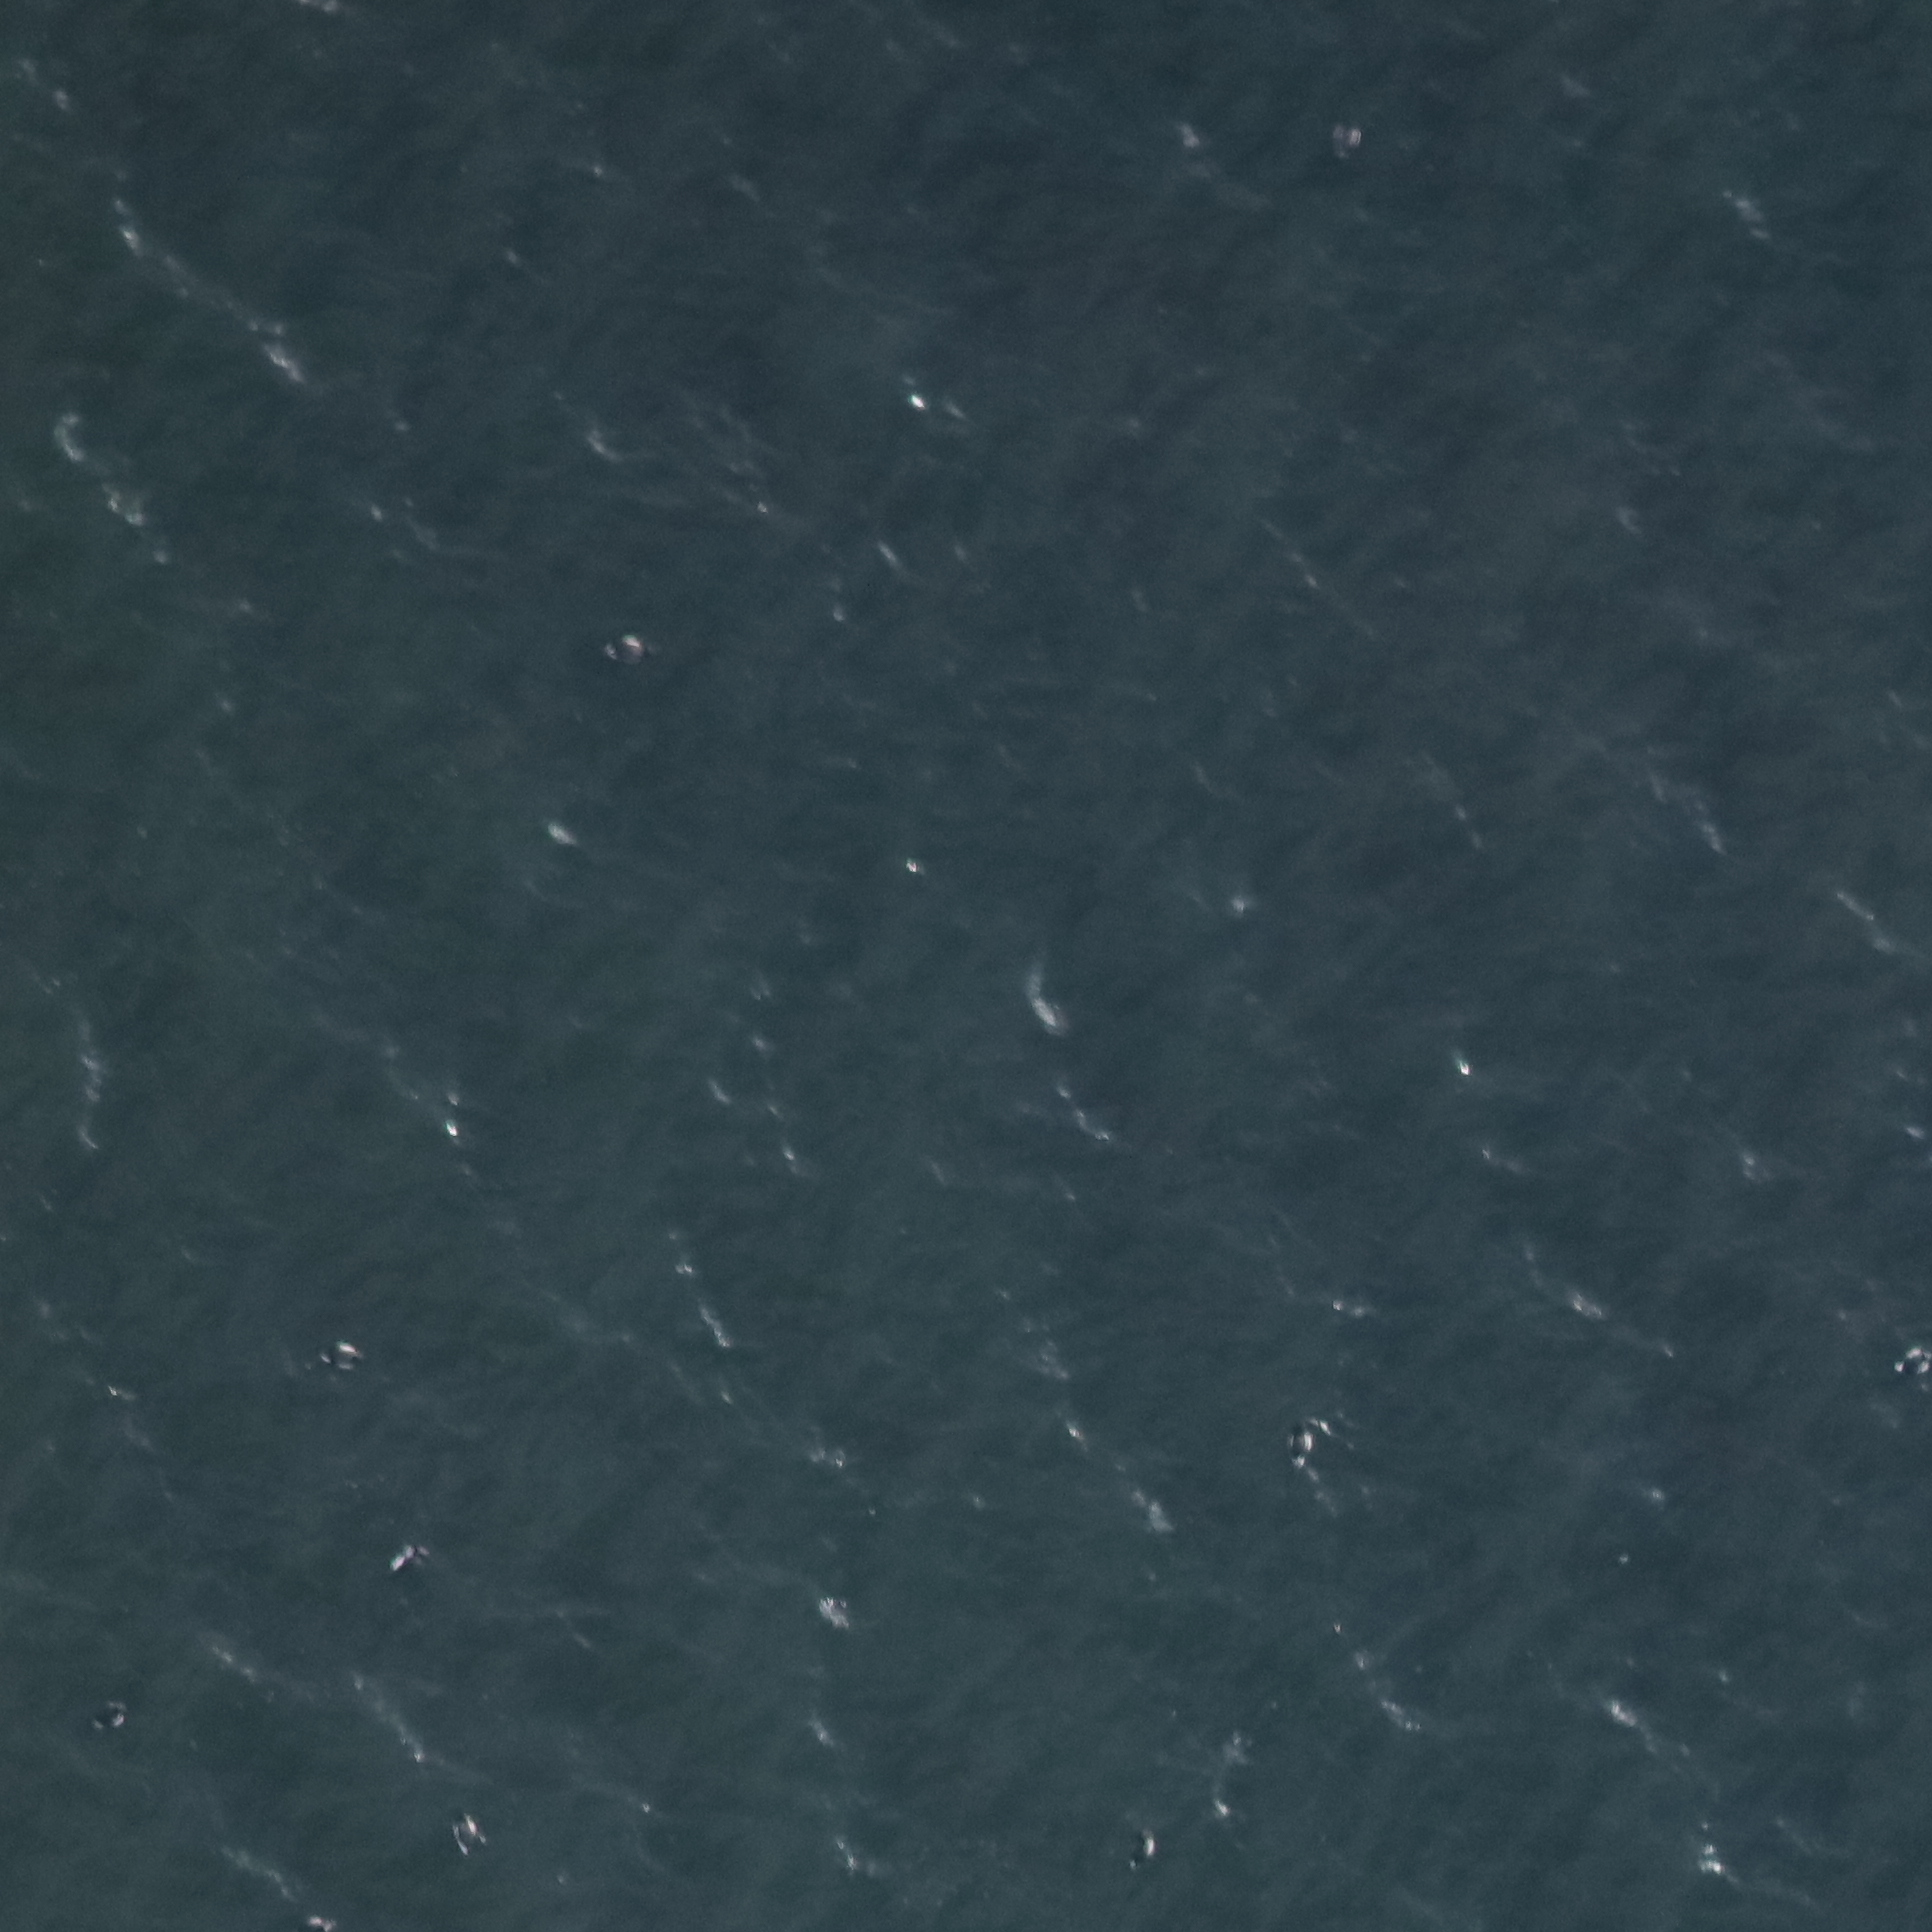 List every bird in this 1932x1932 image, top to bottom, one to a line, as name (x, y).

brant (1345, 137)
brant (630, 649)
brant (342, 1357)
brant (1915, 1363)
brant (1302, 1445)
brant (405, 1562)
brant (110, 1718)
brant (467, 1834)
brant (1144, 1847)
brant (313, 1932)